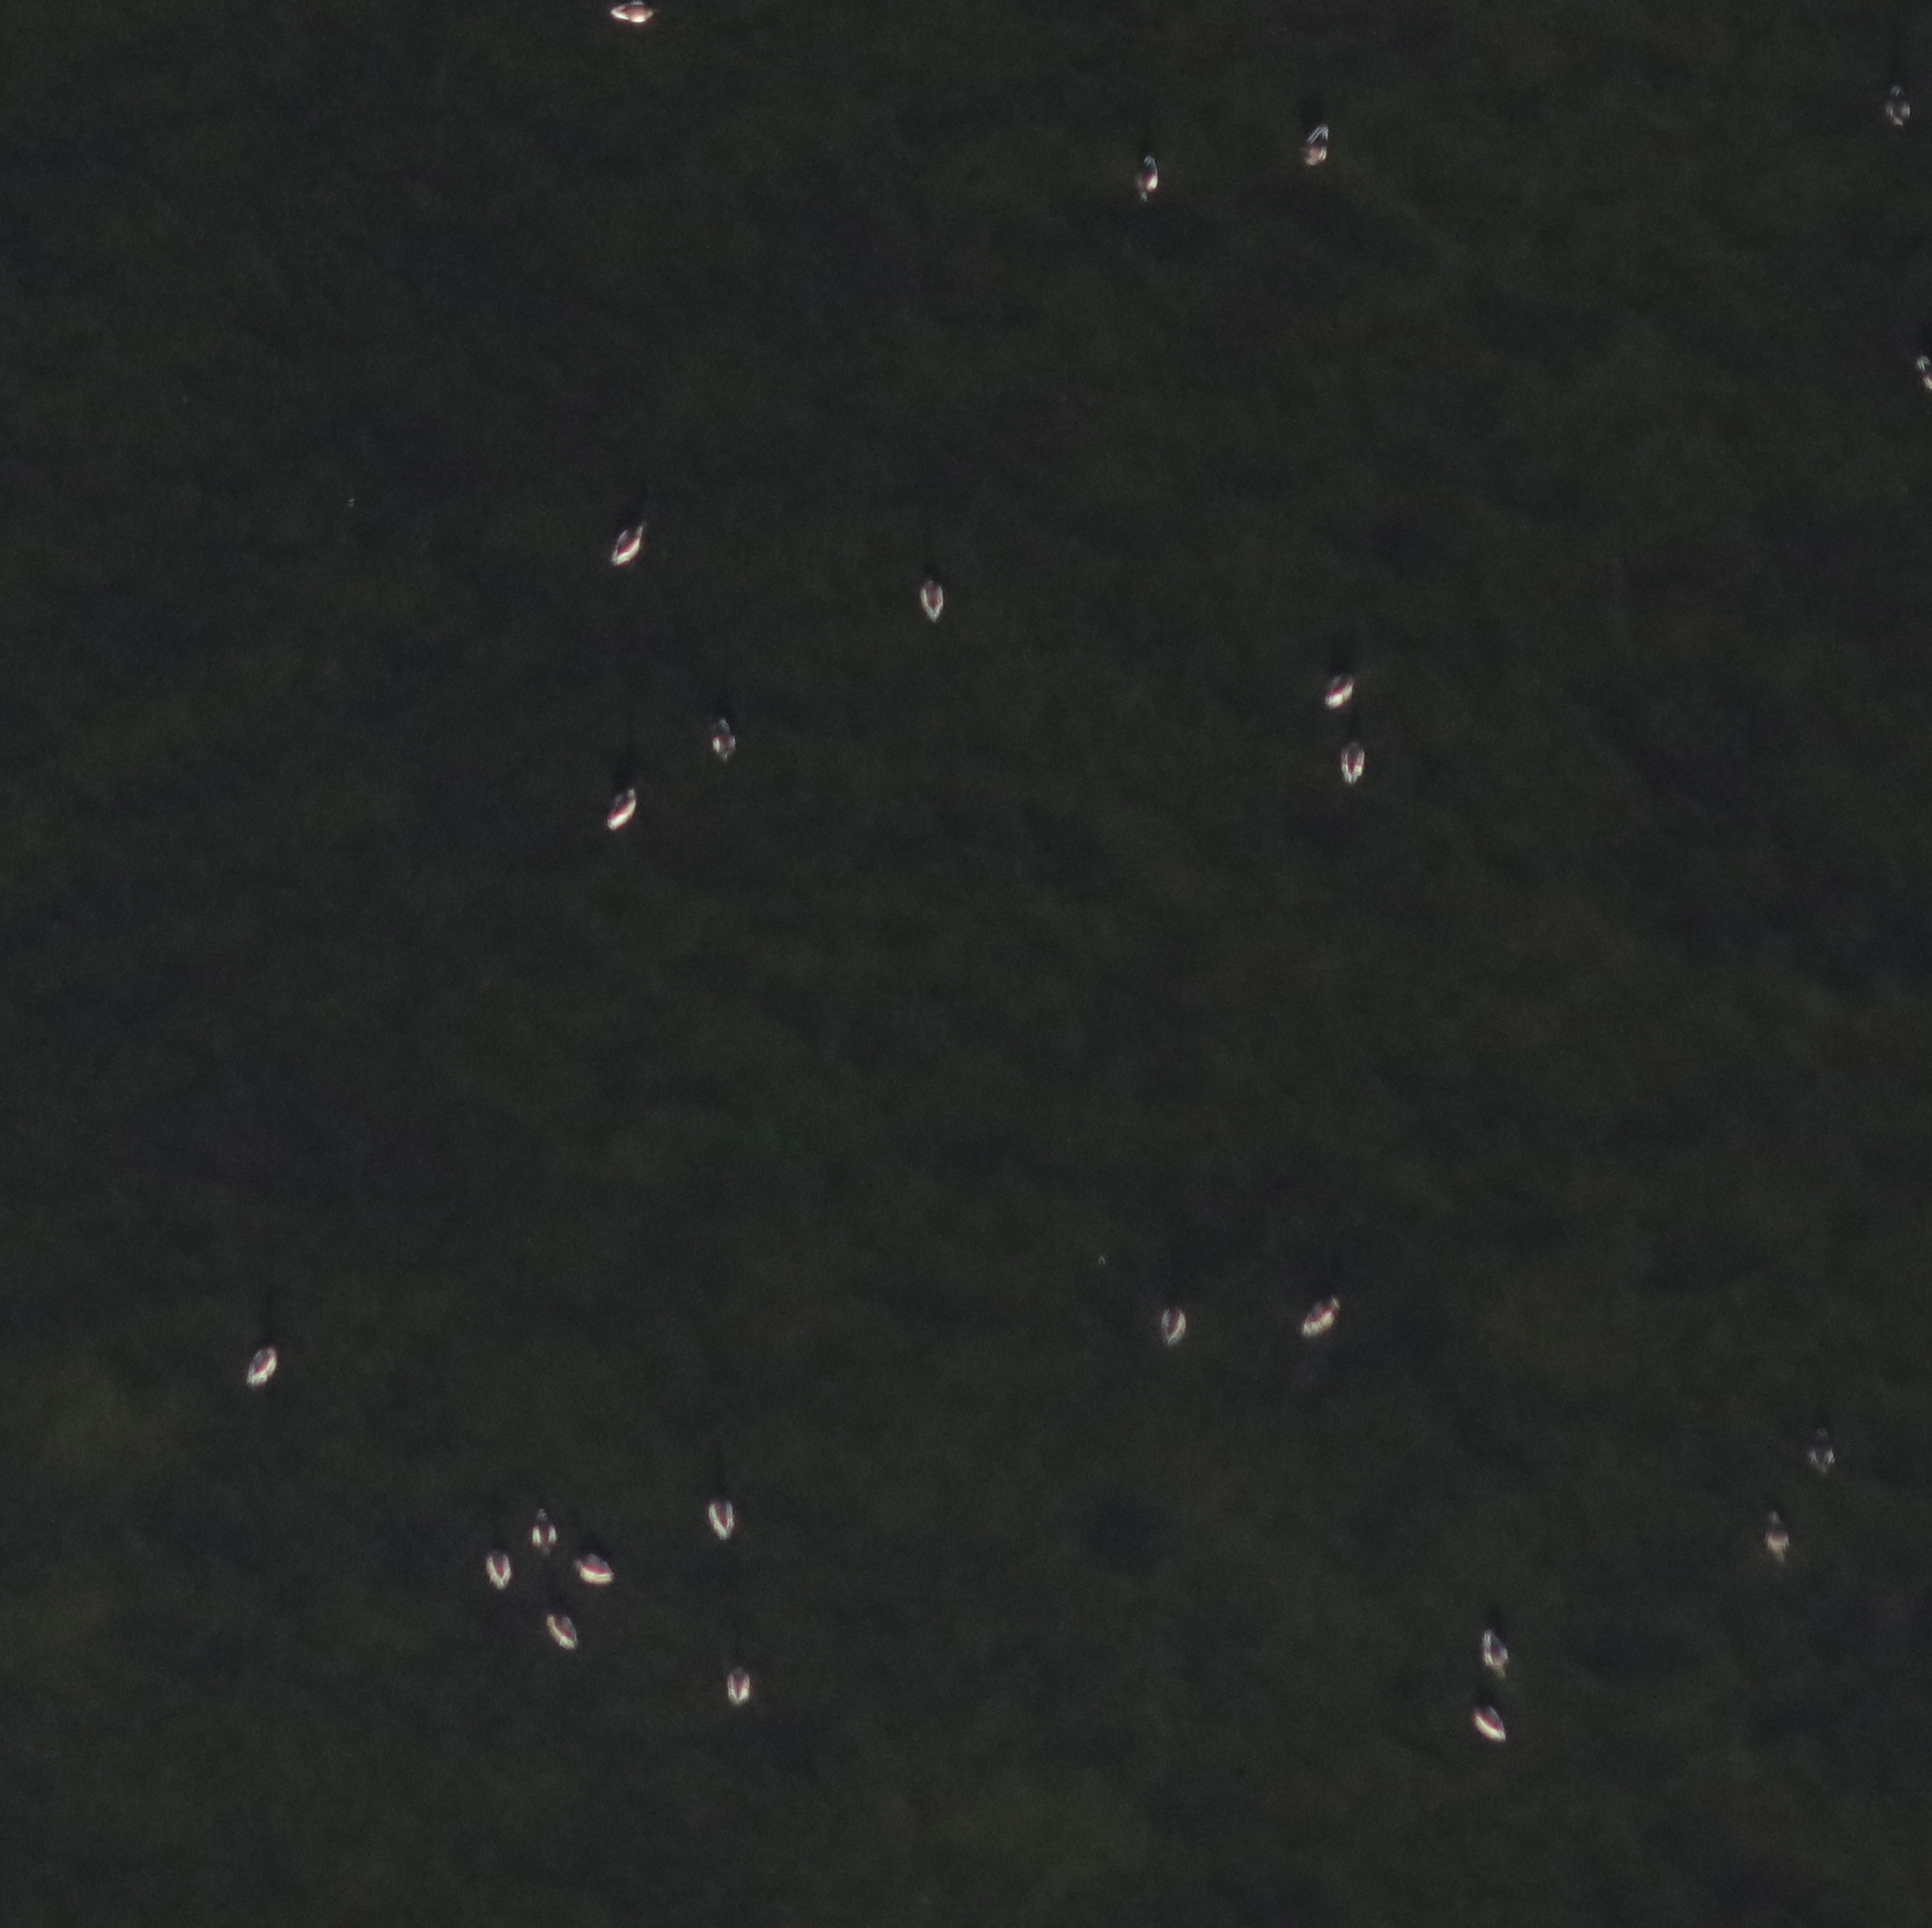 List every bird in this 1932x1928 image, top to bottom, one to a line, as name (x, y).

brant (634, 11)
brant (1898, 108)
brant (1315, 149)
brant (1146, 178)
brant (627, 544)
brant (933, 597)
brant (1340, 690)
brant (724, 740)
brant (1354, 760)
brant (622, 808)
brant (1325, 1319)
brant (1173, 1324)
brant (264, 1361)
brant (1821, 1455)
brant (720, 1516)
brant (544, 1531)
brant (1779, 1539)
brant (592, 1566)
brant (498, 1567)
brant (563, 1629)
brant (1497, 1654)
brant (740, 1690)
brant (1489, 1722)